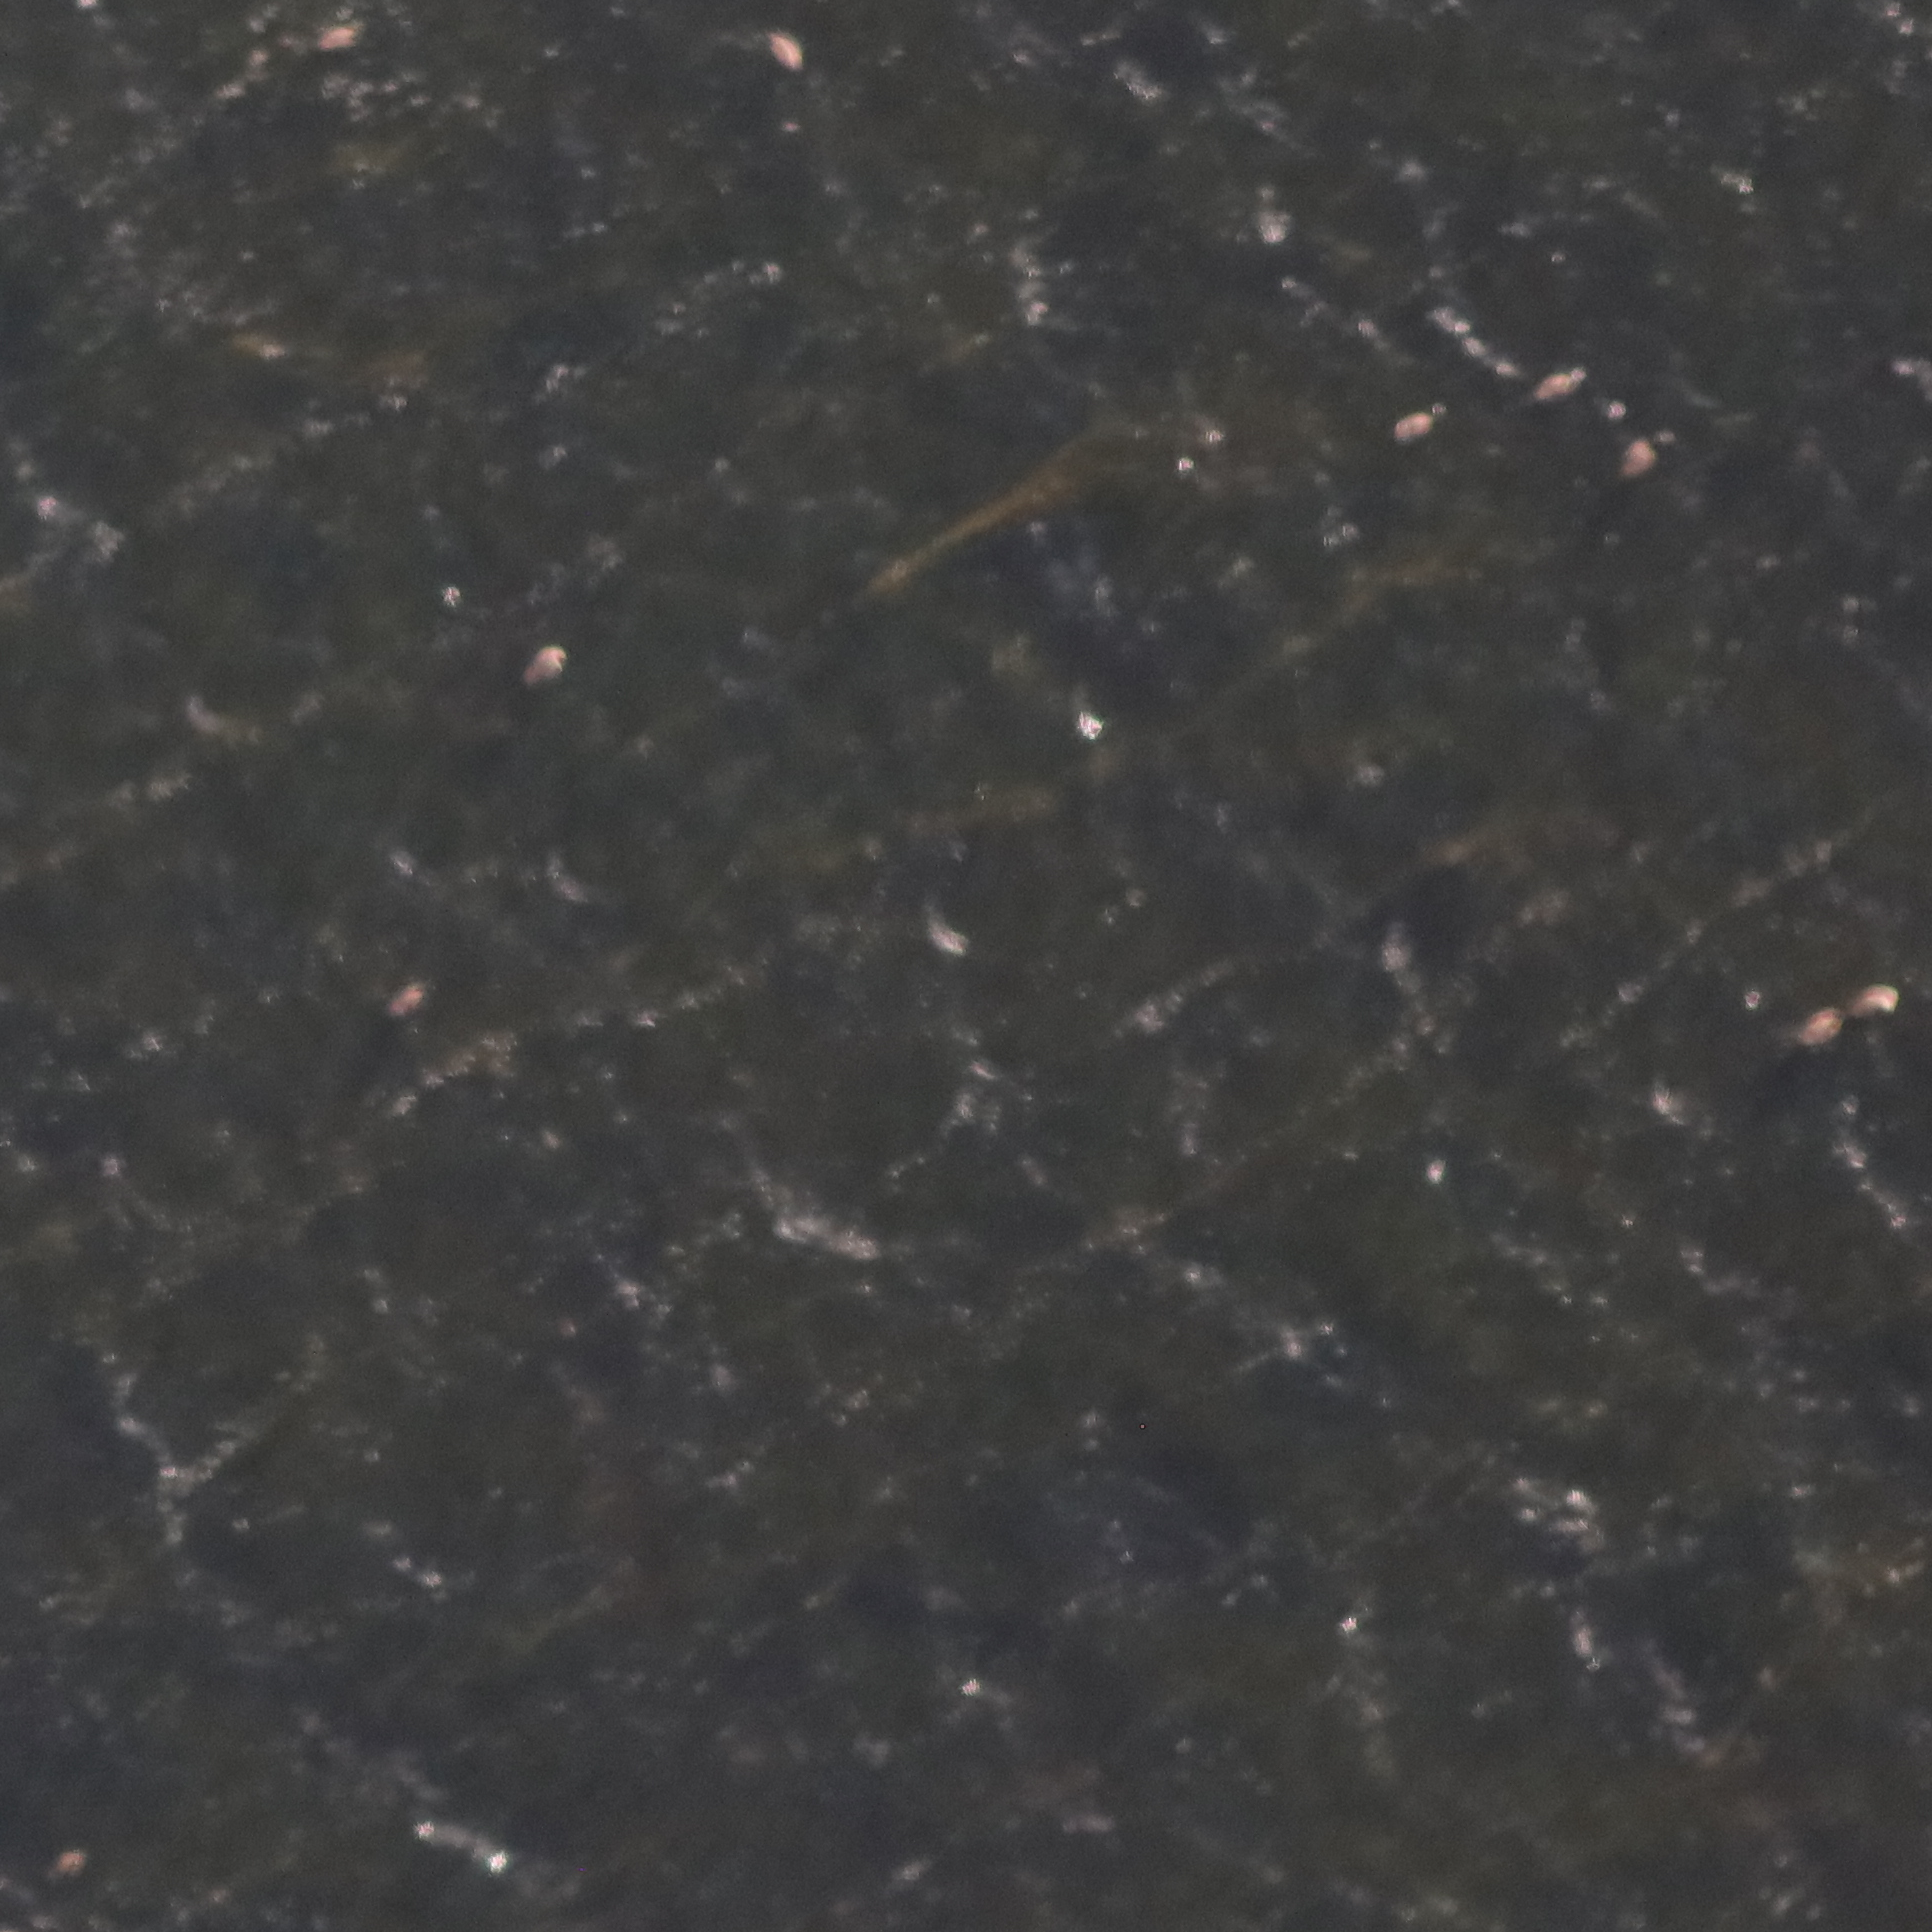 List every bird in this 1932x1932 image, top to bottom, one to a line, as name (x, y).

Canada goose (338, 40)
Canada goose (789, 53)
Canada goose (1555, 386)
Canada goose (1414, 429)
Canada goose (1640, 459)
Canada goose (547, 668)
Canada goose (407, 1002)
Canada goose (1870, 1004)
Canada goose (1820, 1029)
Canada goose (72, 1861)